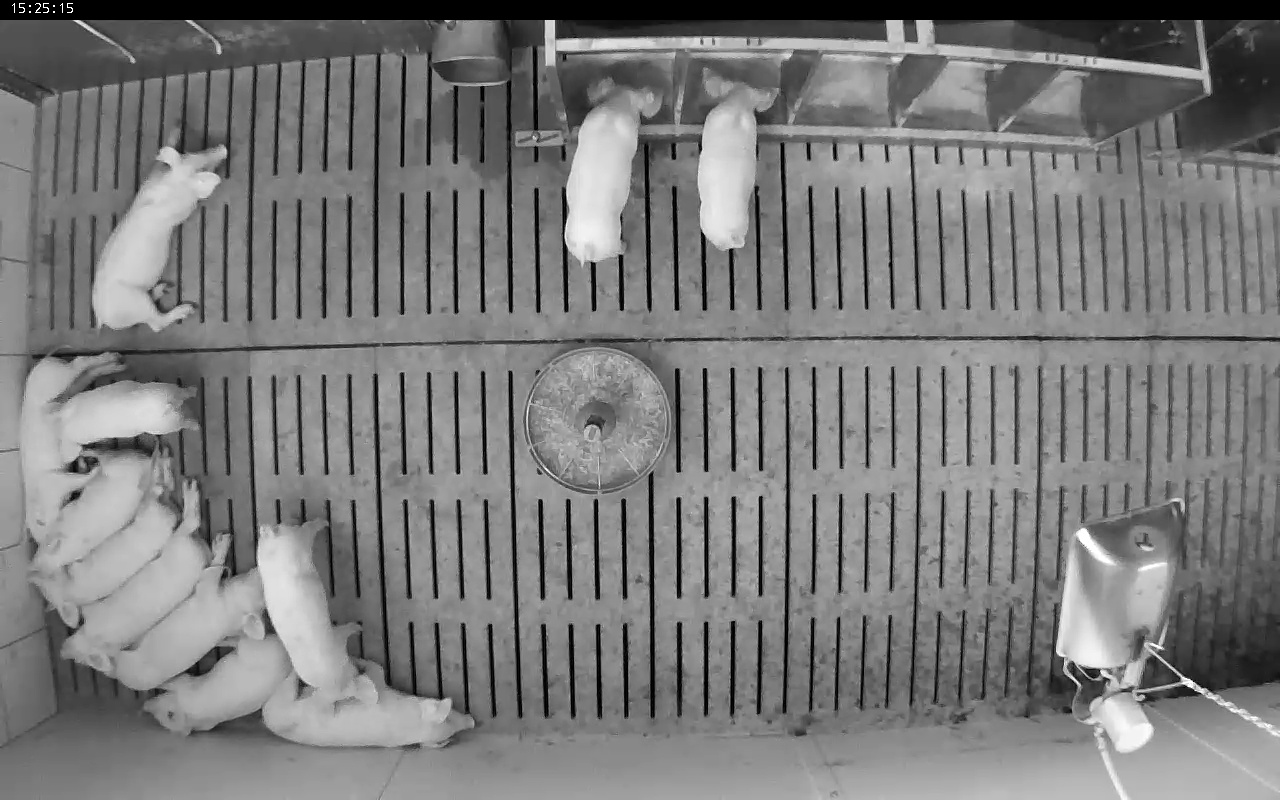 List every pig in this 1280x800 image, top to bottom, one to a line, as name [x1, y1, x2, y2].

pig [698, 65, 781, 253]
pig [561, 74, 667, 267]
pig [92, 115, 230, 338]
pig [18, 344, 130, 548]
pig [45, 375, 200, 468]
pig [27, 438, 161, 574]
pig [27, 444, 182, 627]
pig [59, 475, 231, 676]
pig [257, 518, 381, 718]
pig [106, 533, 267, 691]
pig [140, 633, 294, 738]
pig [263, 656, 475, 749]